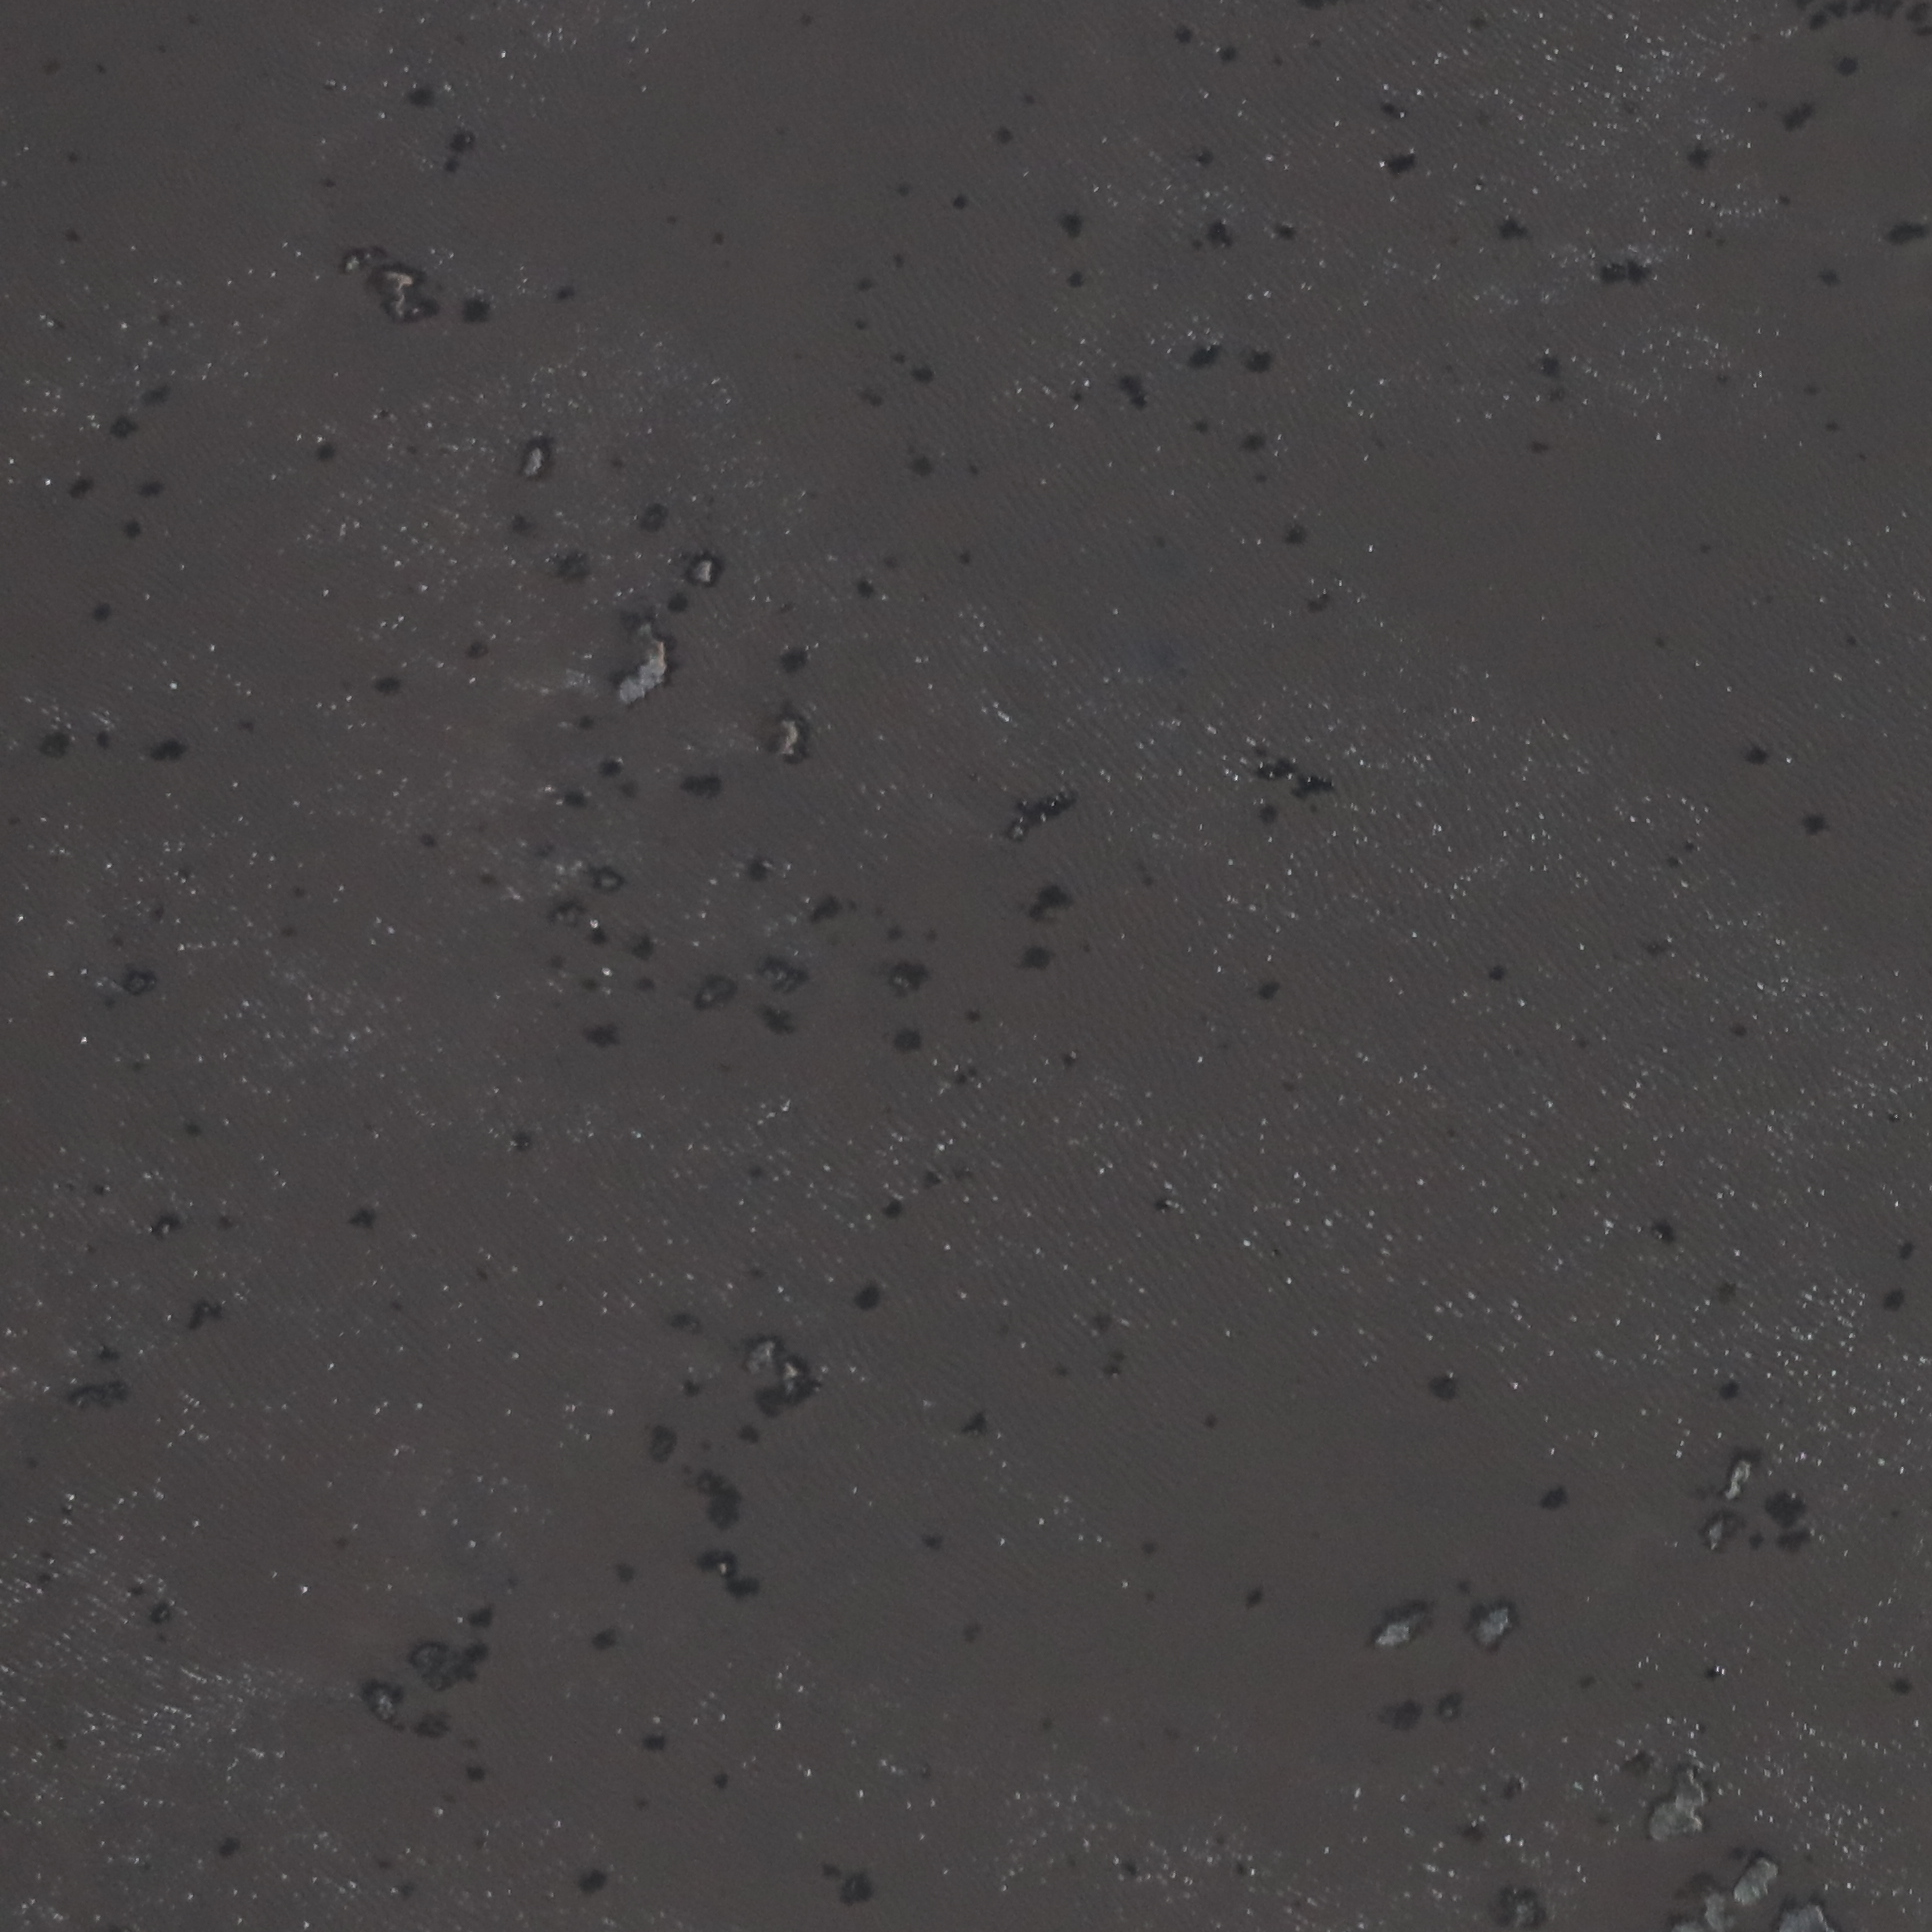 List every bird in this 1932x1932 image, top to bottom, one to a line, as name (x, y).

None